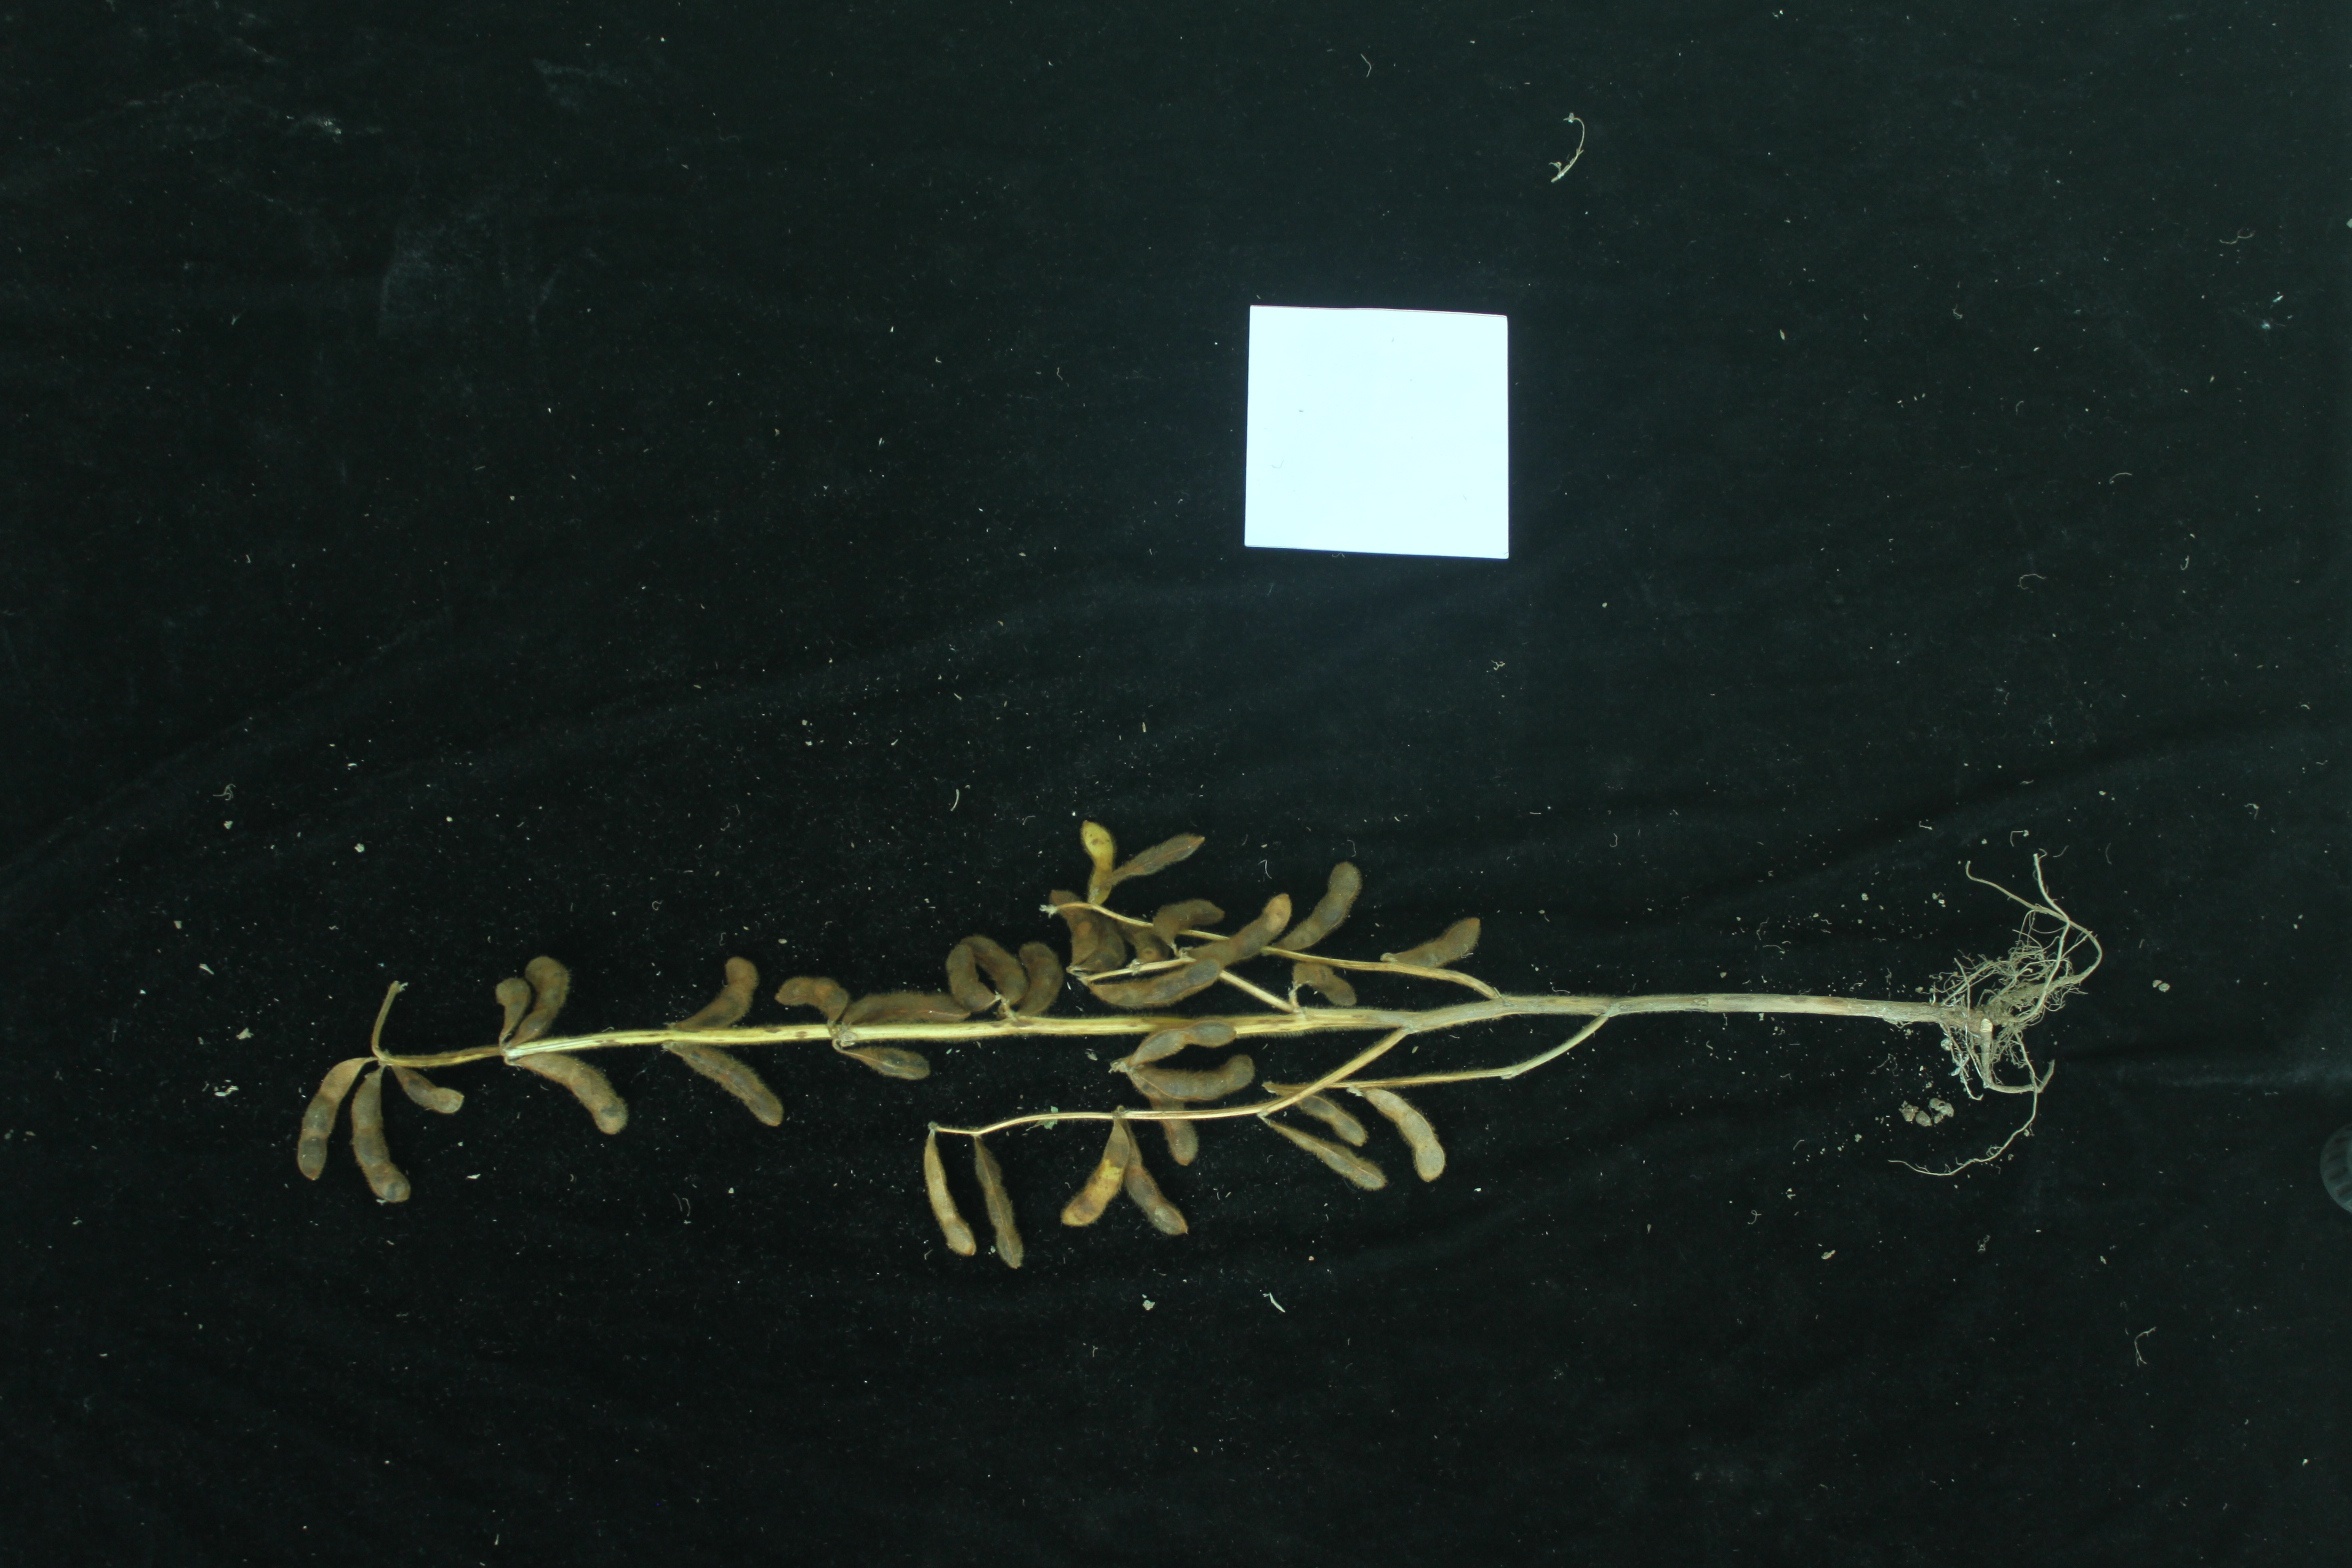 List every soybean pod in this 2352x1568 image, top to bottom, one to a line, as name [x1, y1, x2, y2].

soybean pod [1082, 824, 1113, 906]
soybean pod [1113, 835, 1203, 888]
soybean pod [1269, 863, 1360, 952]
soybean pod [1051, 891, 1100, 969]
soybean pod [1182, 895, 1290, 965]
soybean pod [1154, 900, 1223, 954]
soybean pod [1071, 914, 1126, 972]
soybean pod [1383, 918, 1479, 975]
soybean pod [1118, 921, 1168, 967]
soybean pod [946, 937, 1028, 1013]
soybean pod [1011, 943, 1062, 1020]
soybean pod [1088, 953, 1221, 1009]
soybean pod [508, 958, 569, 1045]
soybean pod [665, 958, 756, 1033]
soybean pod [1287, 963, 1355, 1006]
soybean pod [495, 978, 529, 1046]
soybean pod [775, 978, 846, 1024]
soybean pod [841, 992, 970, 1027]
soybean pod [1112, 1023, 1231, 1065]
soybean pod [662, 1042, 782, 1125]
soybean pod [831, 1042, 928, 1078]
soybean pod [509, 1054, 627, 1134]
soybean pod [1113, 1055, 1254, 1103]
soybean pod [297, 1058, 375, 1181]
soybean pod [1140, 1064, 1197, 1165]
soybean pod [351, 1066, 409, 1203]
soybean pod [392, 1069, 463, 1114]
soybean pod [1263, 1083, 1362, 1145]
soybean pod [1346, 1087, 1445, 1183]
soybean pod [1124, 1109, 1187, 1234]
soybean pod [1063, 1110, 1130, 1226]
soybean pod [1258, 1116, 1385, 1189]
soybean pod [923, 1129, 975, 1255]
soybean pod [972, 1135, 1021, 1266]